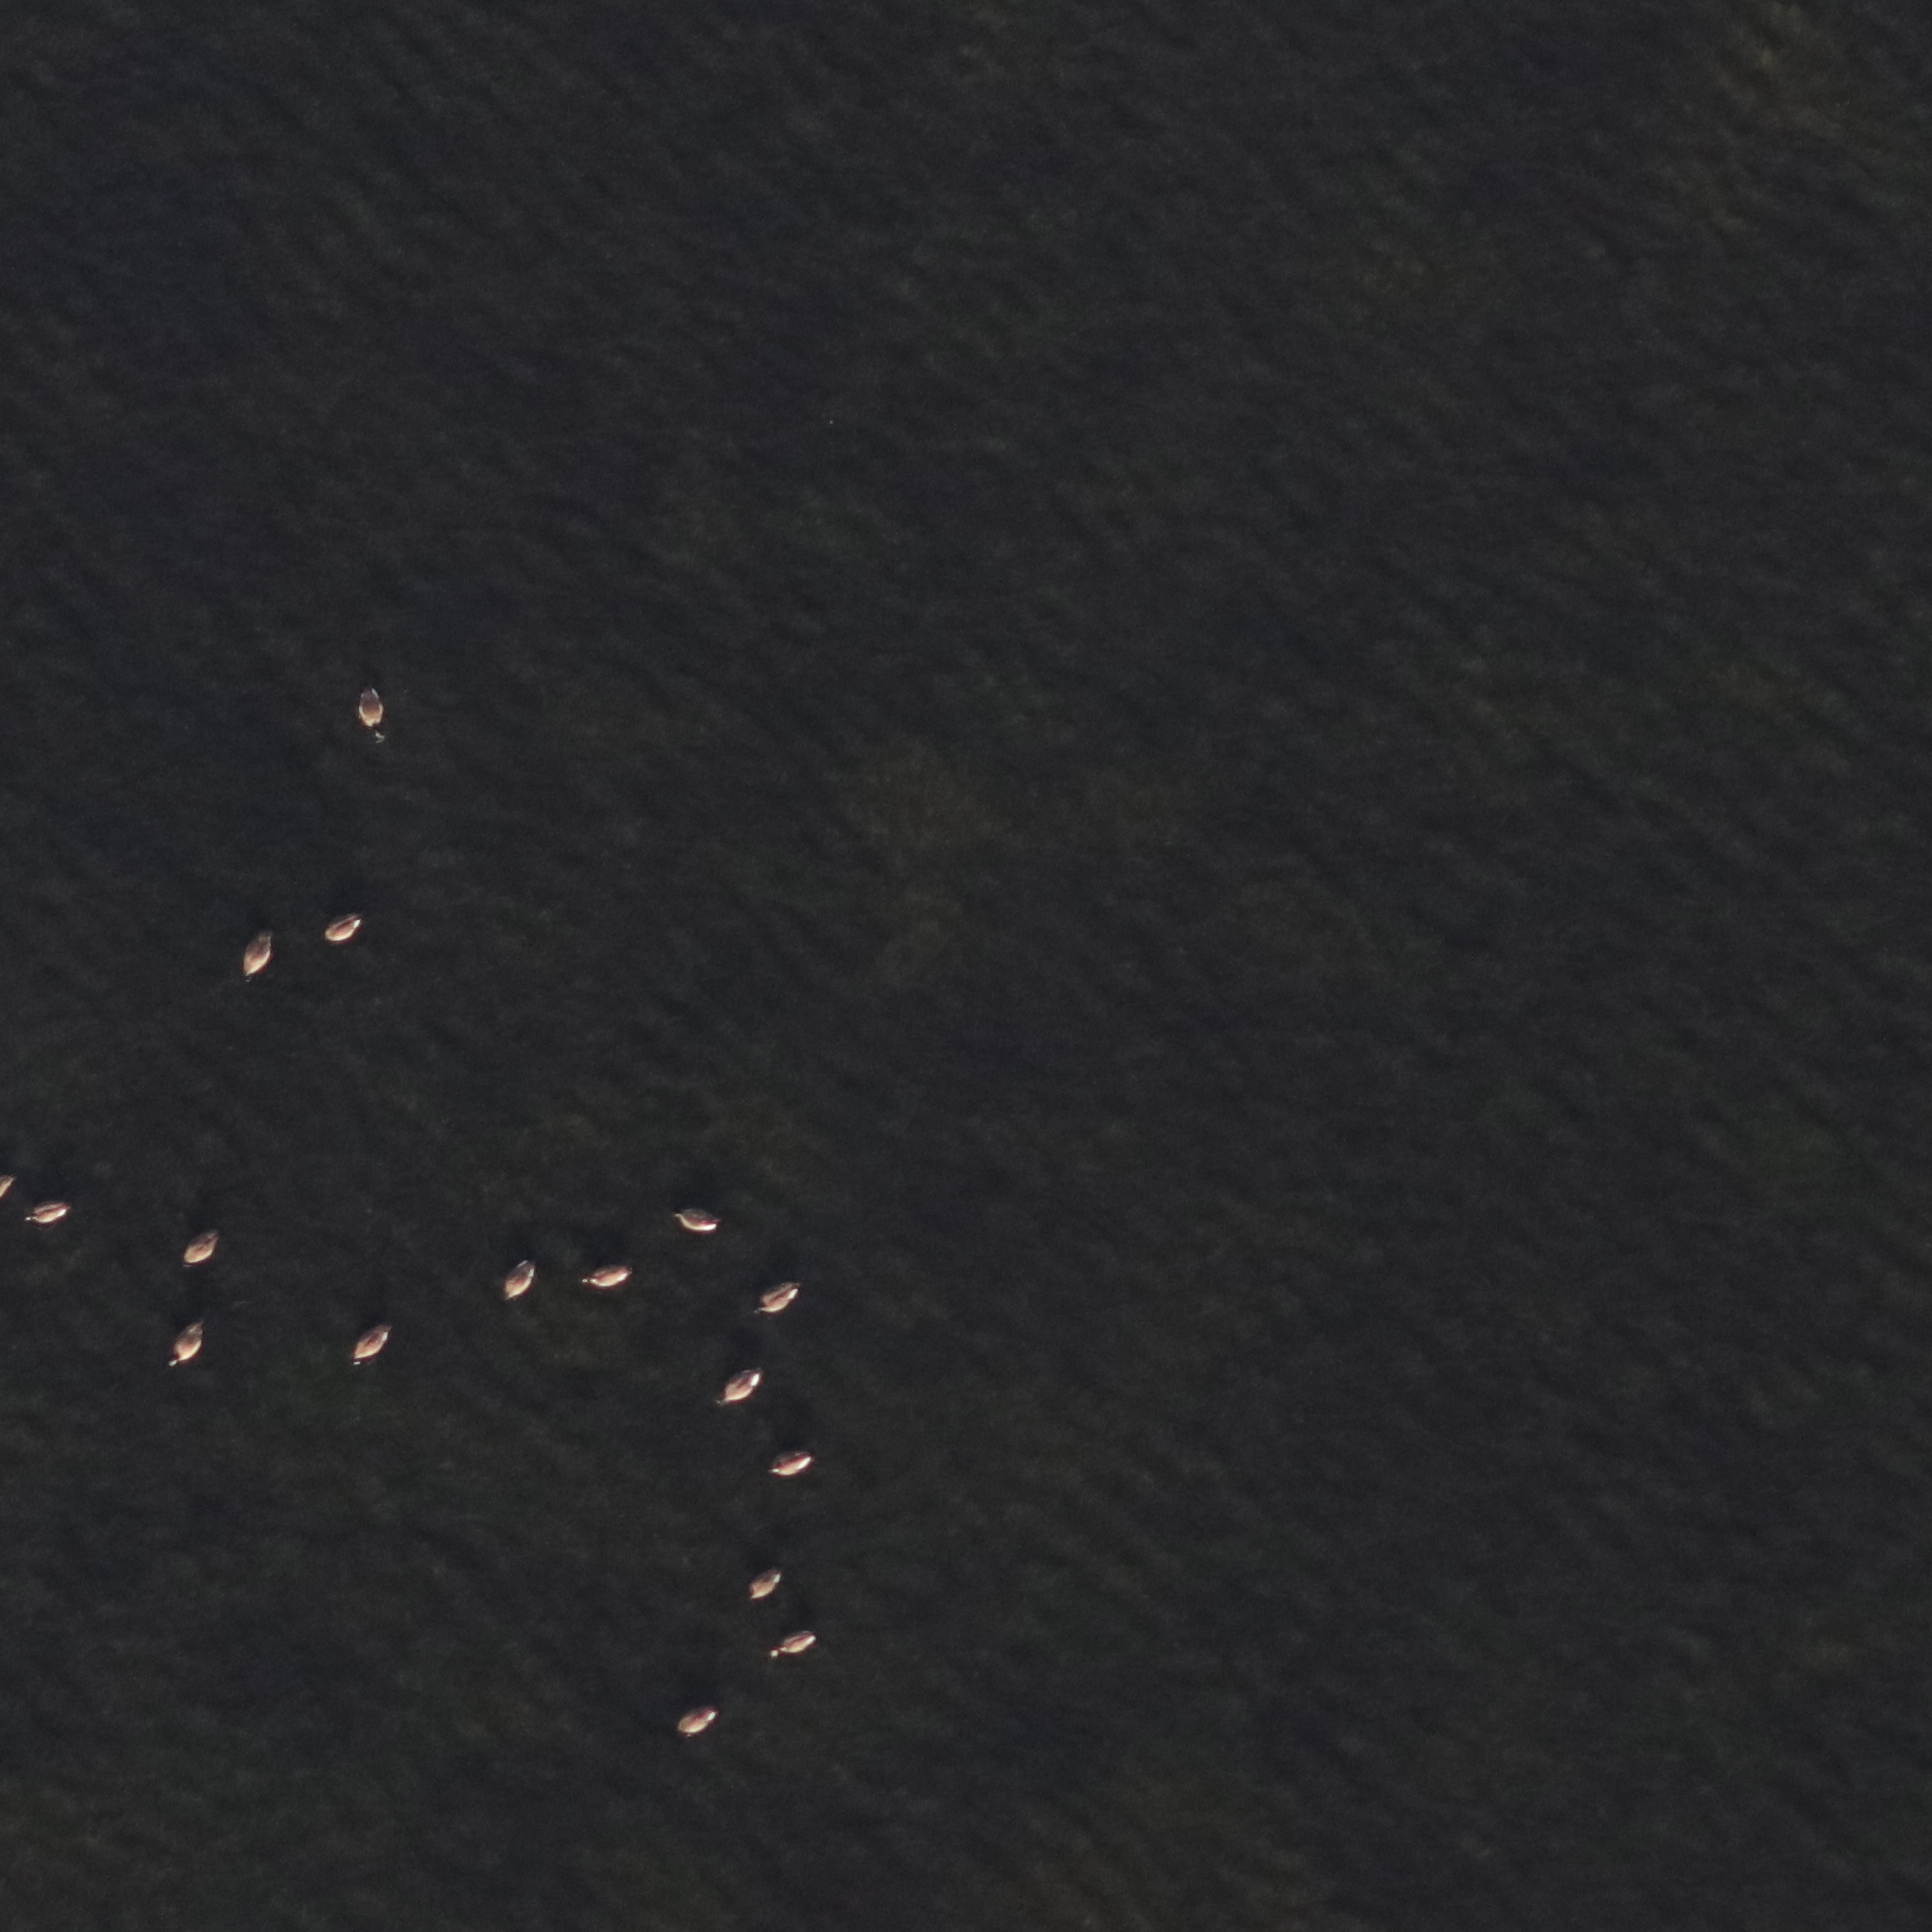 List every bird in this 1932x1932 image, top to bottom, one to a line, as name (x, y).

Canada goose (370, 708)
Canada goose (342, 928)
Canada goose (257, 956)
Canada goose (45, 1216)
Canada goose (696, 1220)
Canada goose (200, 1250)
Canada goose (607, 1277)
Canada goose (518, 1280)
Canada goose (777, 1299)
Canada goose (370, 1343)
Canada goose (185, 1344)
Canada goose (738, 1387)
Canada goose (791, 1464)
Canada goose (764, 1584)
Canada goose (793, 1646)
Canada goose (696, 1720)